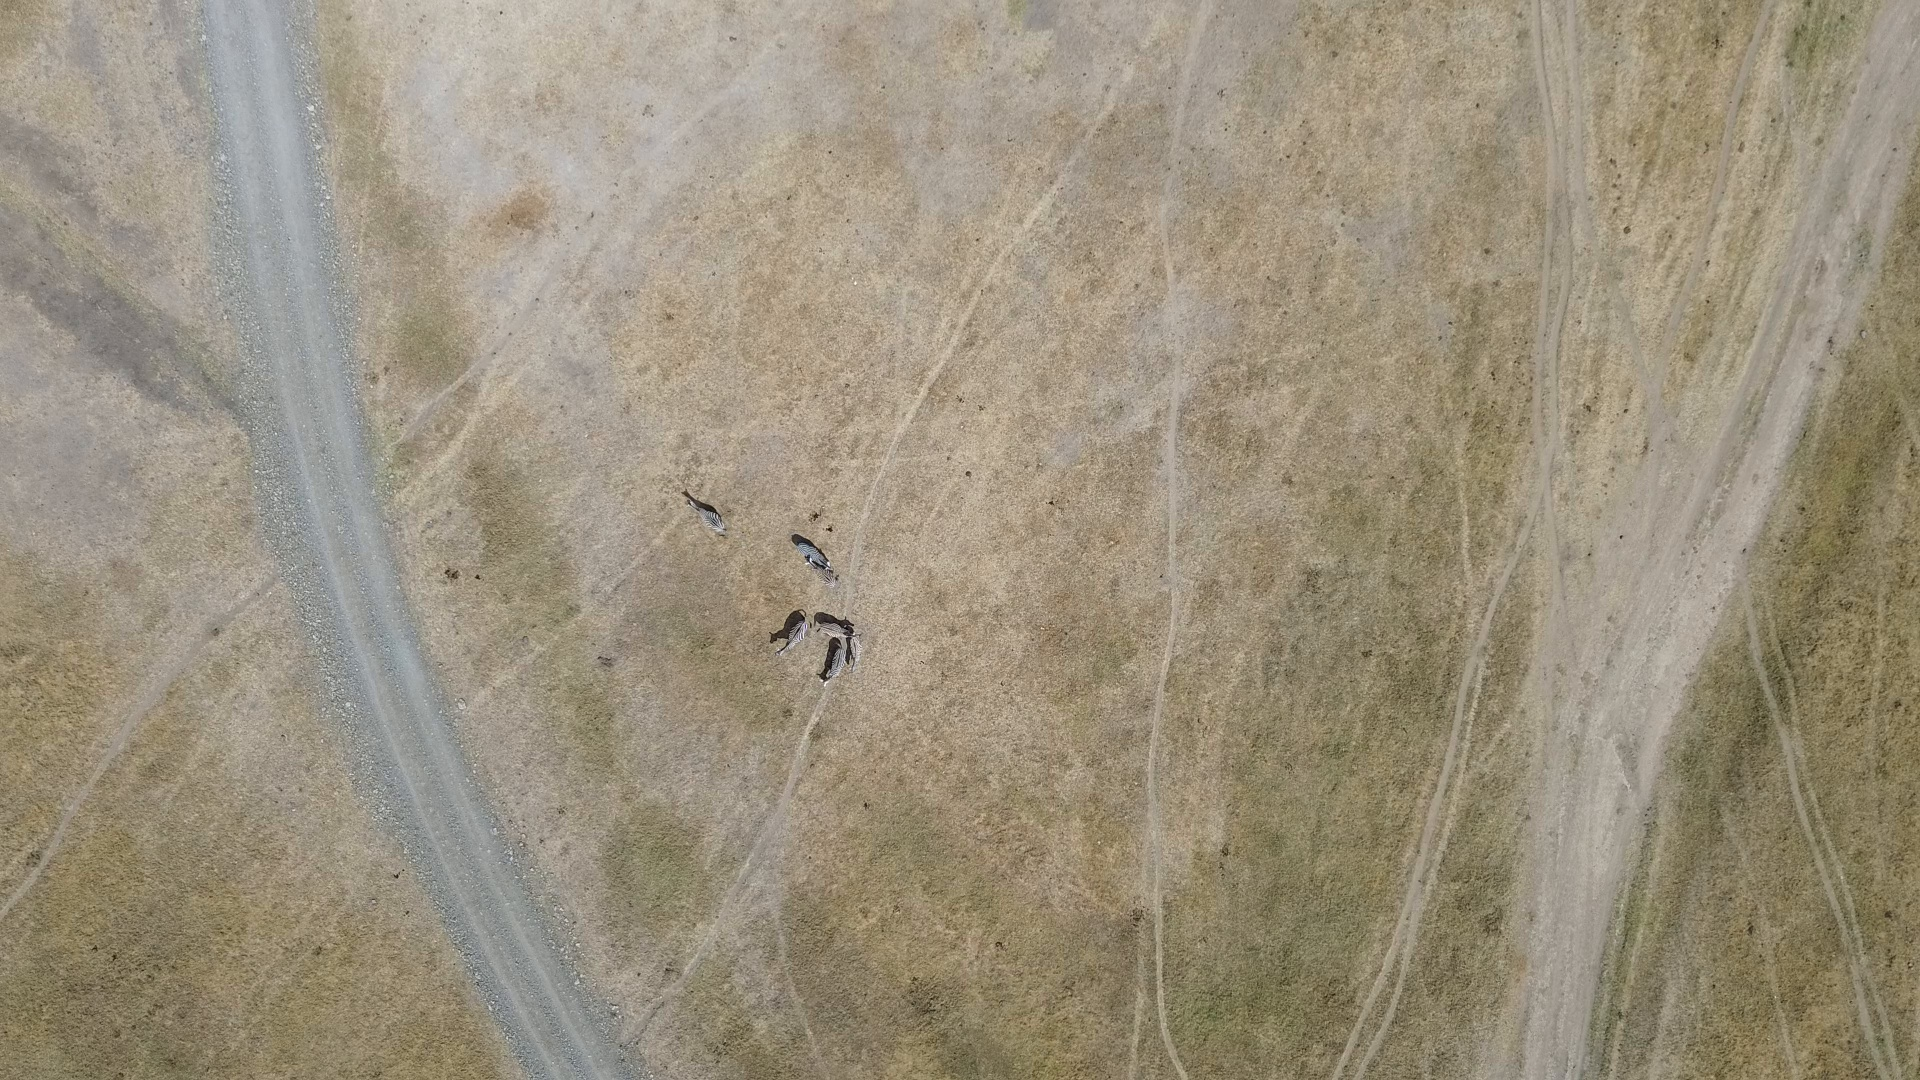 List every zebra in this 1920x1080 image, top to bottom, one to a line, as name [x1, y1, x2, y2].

zebra [688, 501, 726, 535]
zebra [796, 540, 827, 570]
zebra [804, 555, 838, 588]
zebra [775, 621, 808, 656]
zebra [823, 623, 856, 640]
zebra [811, 624, 843, 641]
zebra [847, 635, 862, 674]
zebra [819, 647, 846, 686]